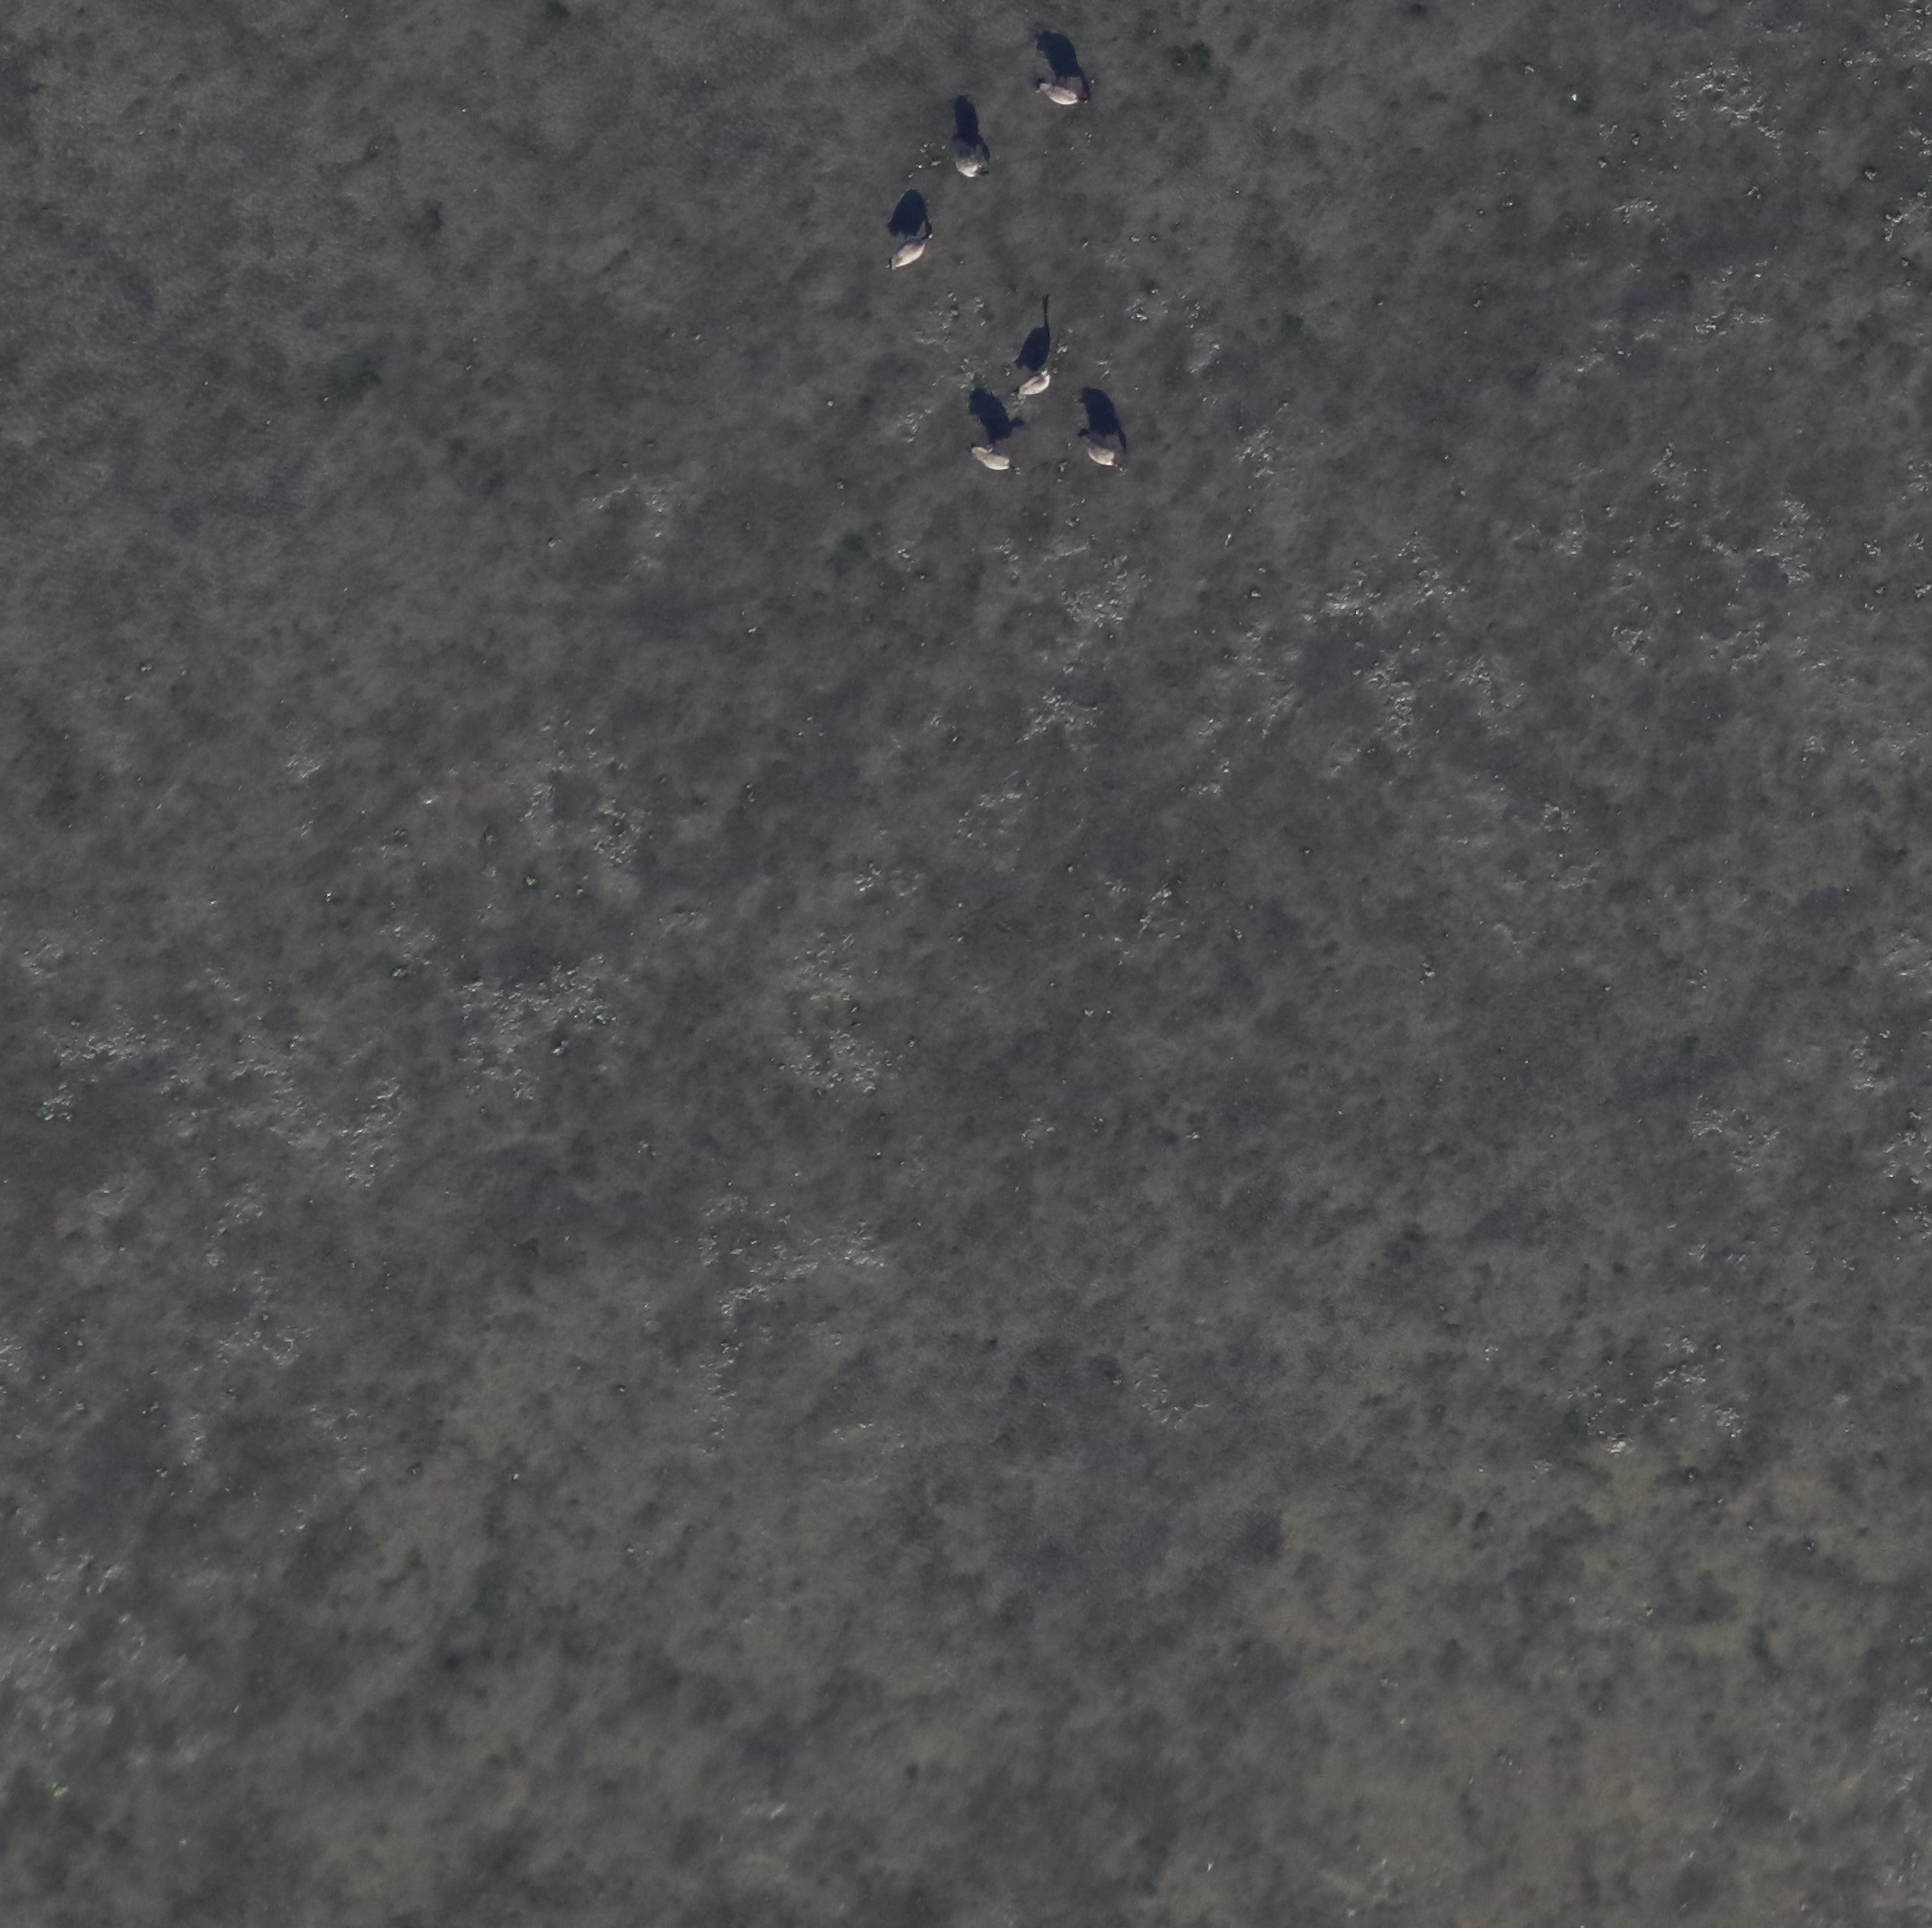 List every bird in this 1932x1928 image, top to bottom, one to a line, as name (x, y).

Canada goose (1062, 91)
Canada goose (970, 158)
Canada goose (909, 249)
Canada goose (1036, 386)
Canada goose (1100, 449)
Canada goose (989, 458)